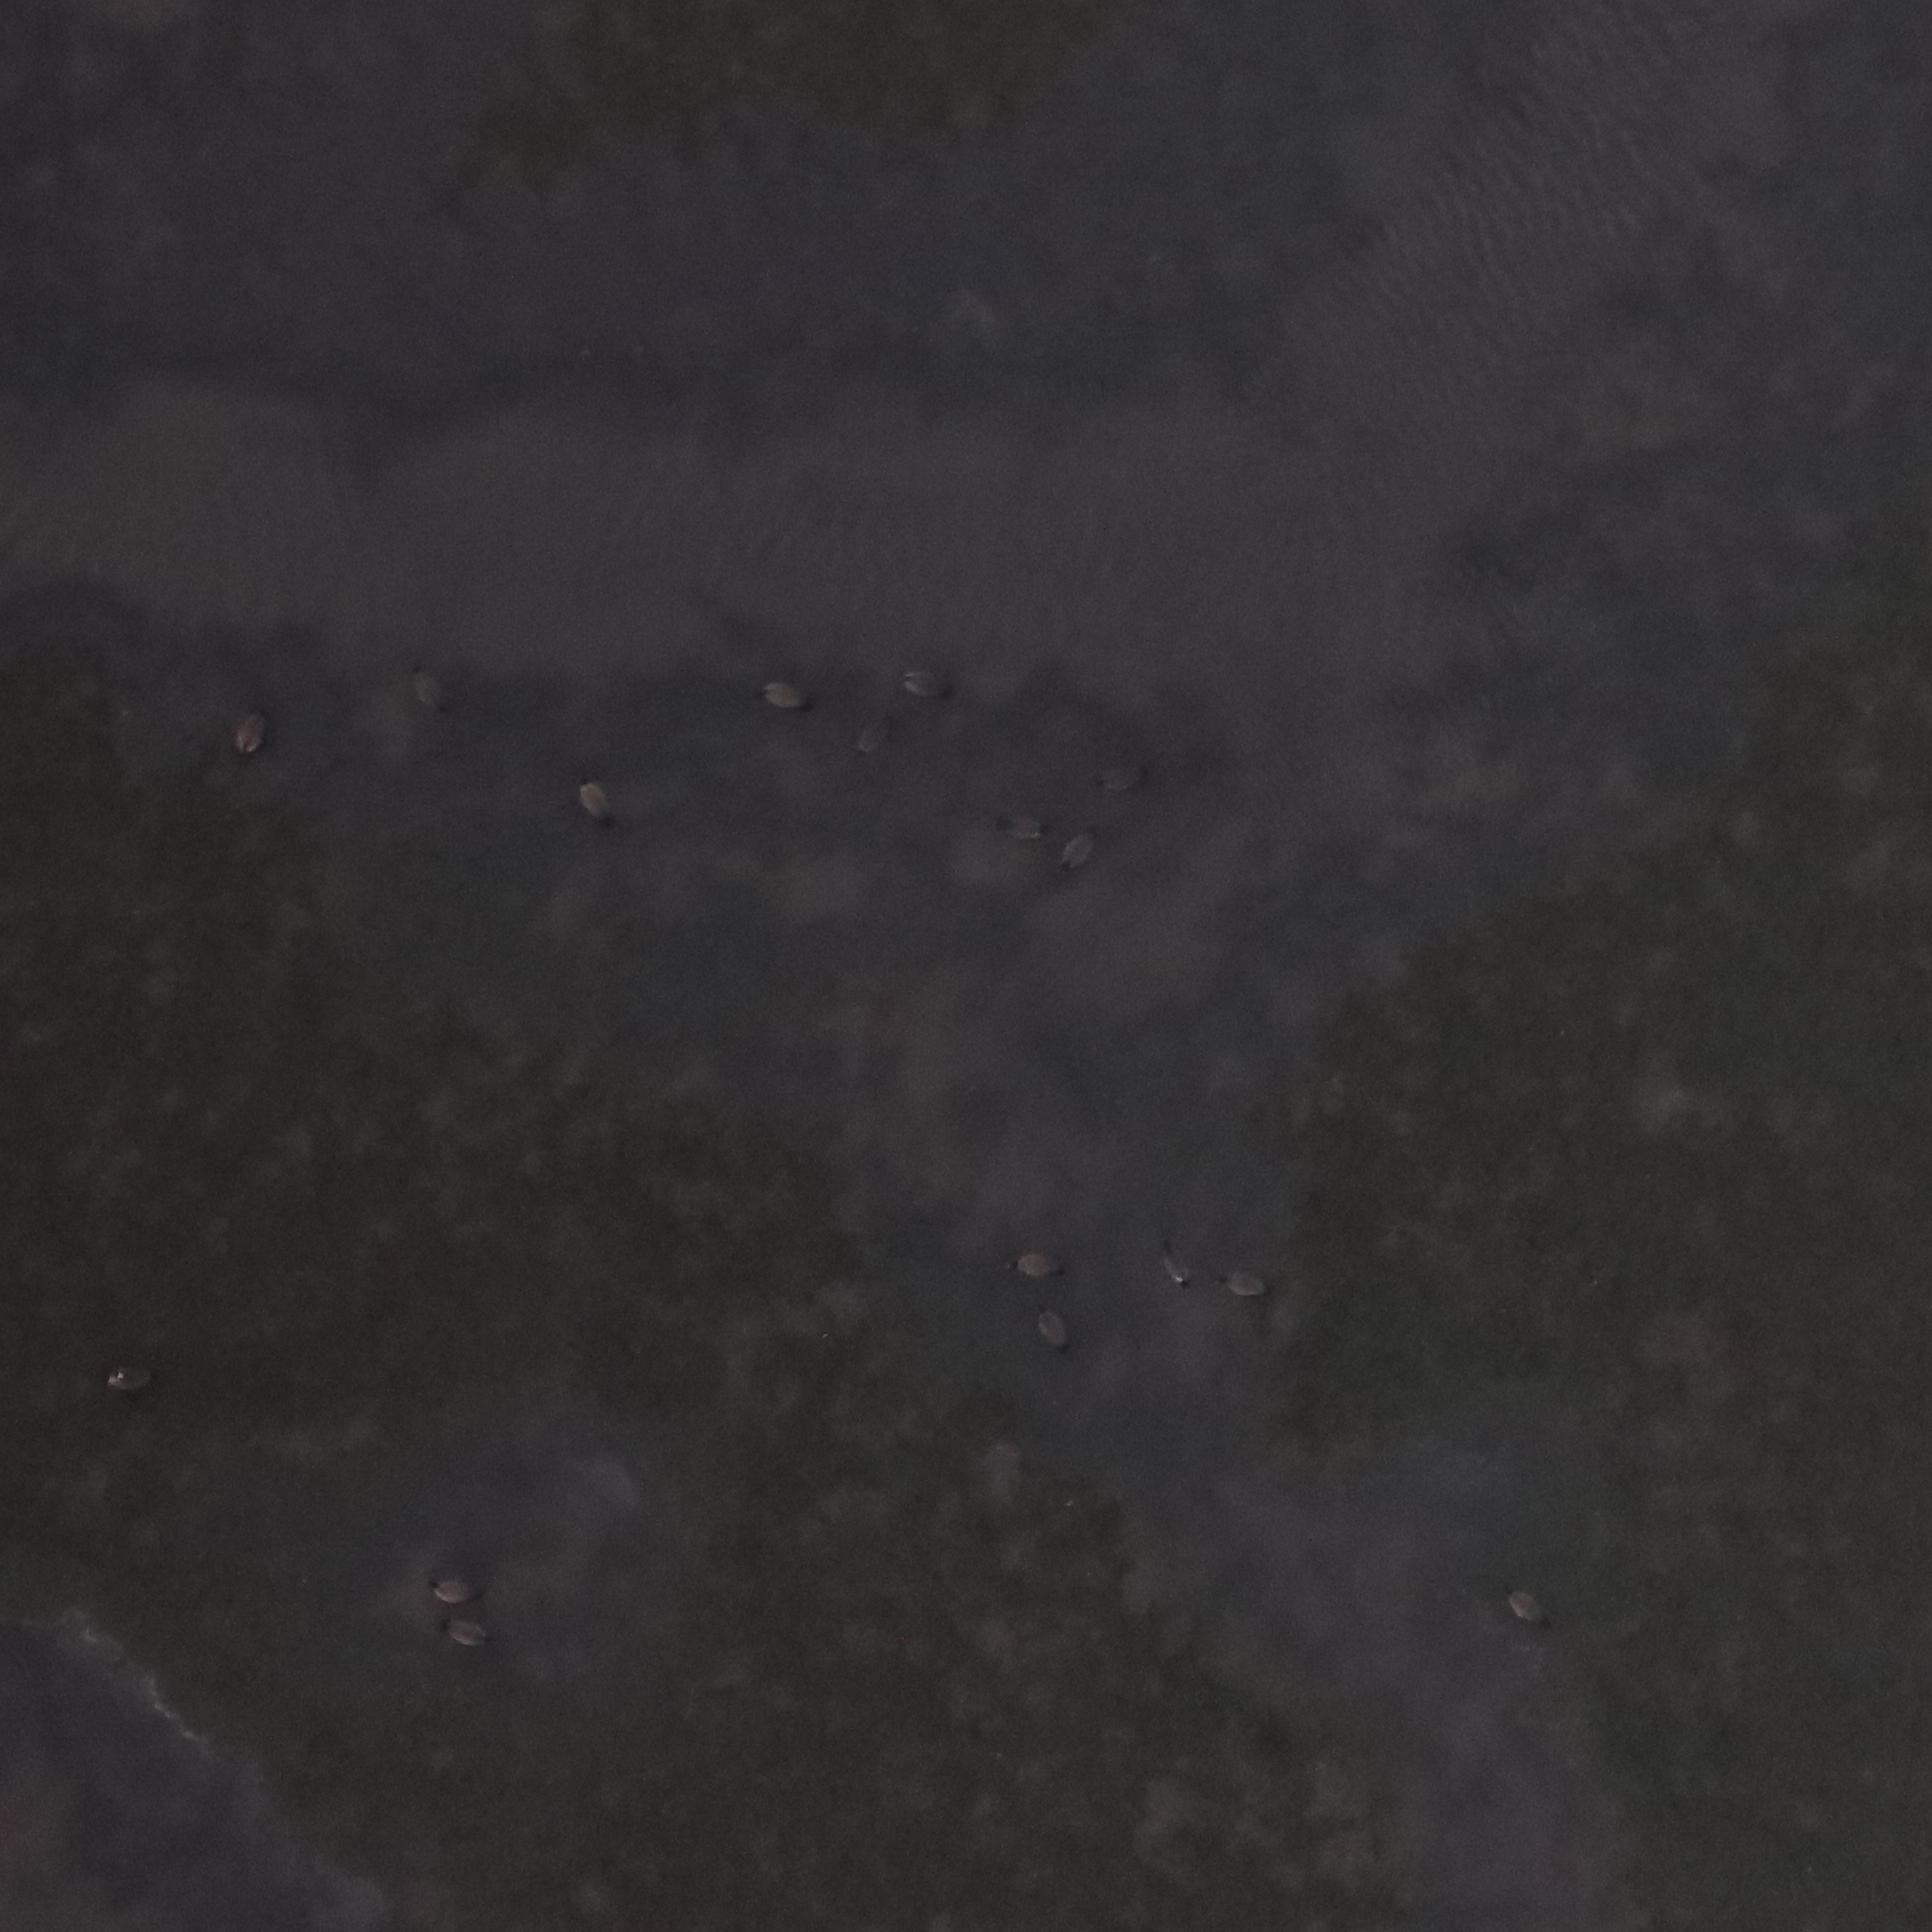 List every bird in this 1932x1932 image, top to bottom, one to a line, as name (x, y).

Canada goose (926, 687)
Canada goose (426, 691)
Canada goose (774, 695)
Canada goose (248, 734)
Canada goose (872, 740)
Canada goose (1123, 776)
Canada goose (595, 801)
Canada goose (1026, 830)
Canada goose (1078, 852)
Canada goose (1174, 1265)
Canada goose (1037, 1267)
Canada goose (1242, 1284)
Canada goose (1053, 1330)
Canada goose (129, 1377)
Canada goose (456, 1592)
Canada goose (1525, 1605)
Canada goose (466, 1630)